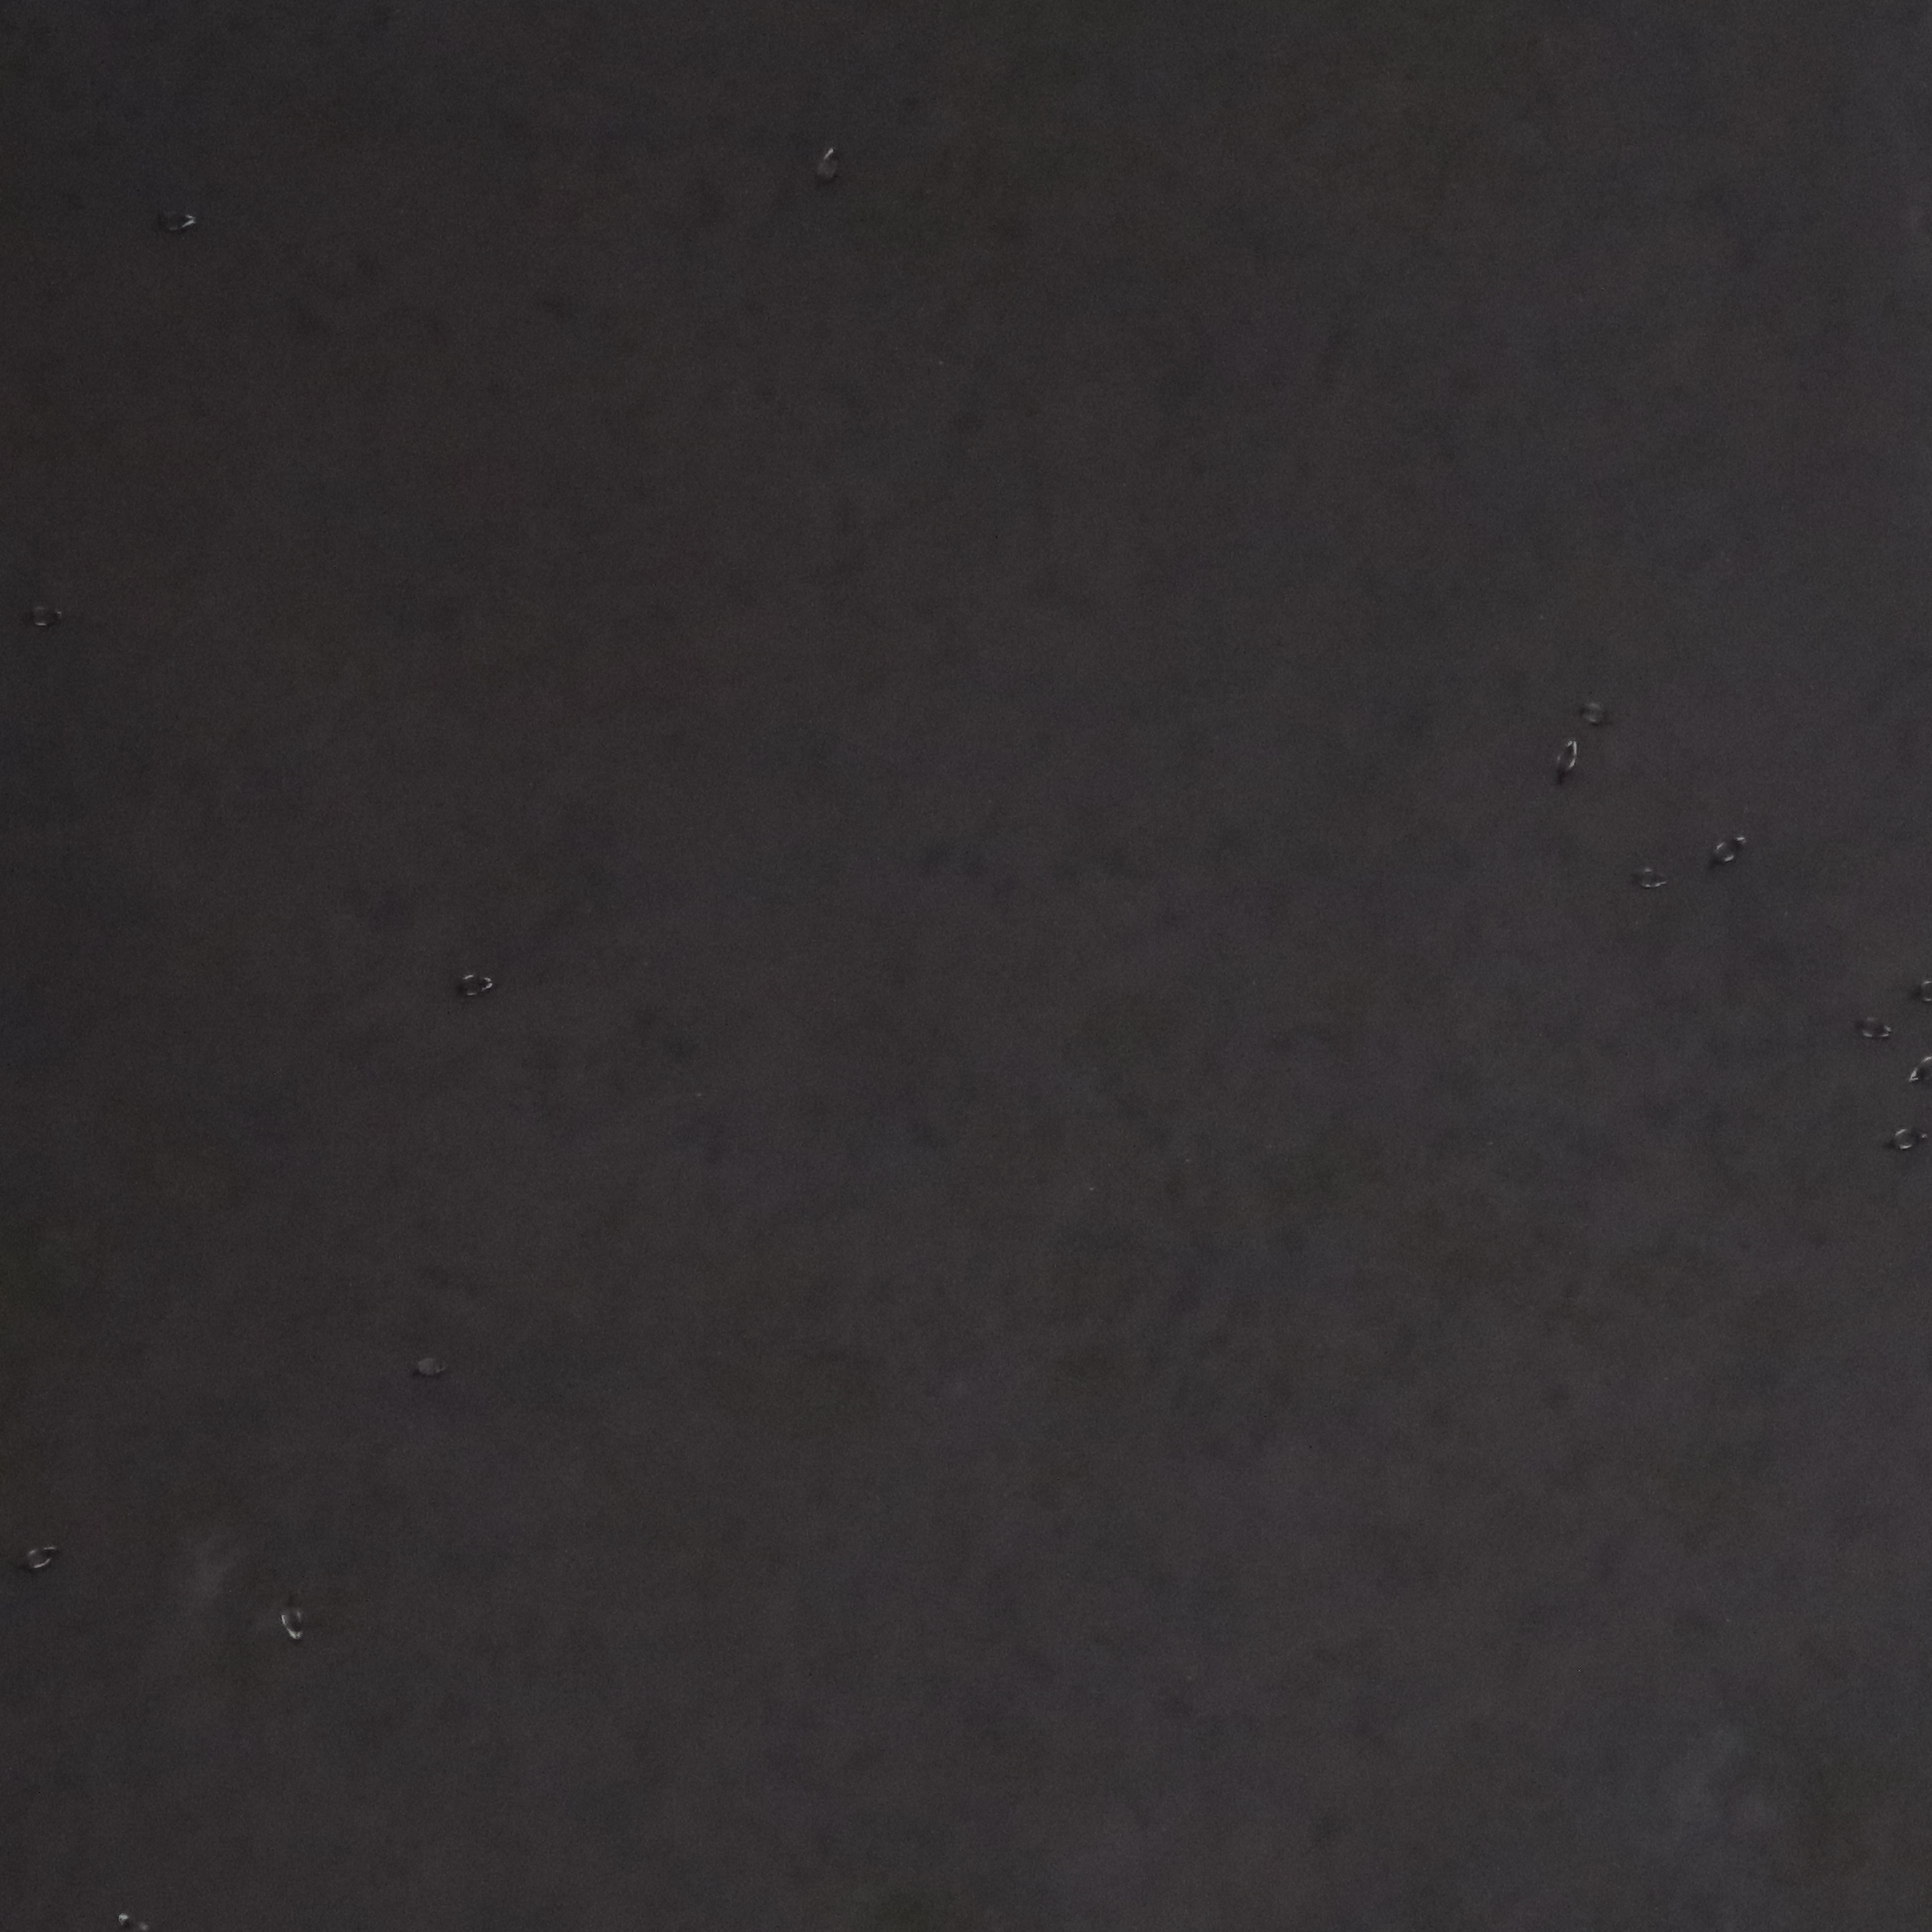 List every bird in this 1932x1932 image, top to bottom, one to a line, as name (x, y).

brant (826, 168)
brant (173, 222)
brant (45, 616)
brant (1597, 714)
brant (1565, 760)
brant (1726, 850)
brant (1641, 877)
brant (473, 986)
brant (1927, 991)
brant (1871, 1027)
brant (1928, 1067)
brant (1906, 1138)
brant (428, 1361)
brant (39, 1558)
brant (292, 1620)
brant (135, 1930)